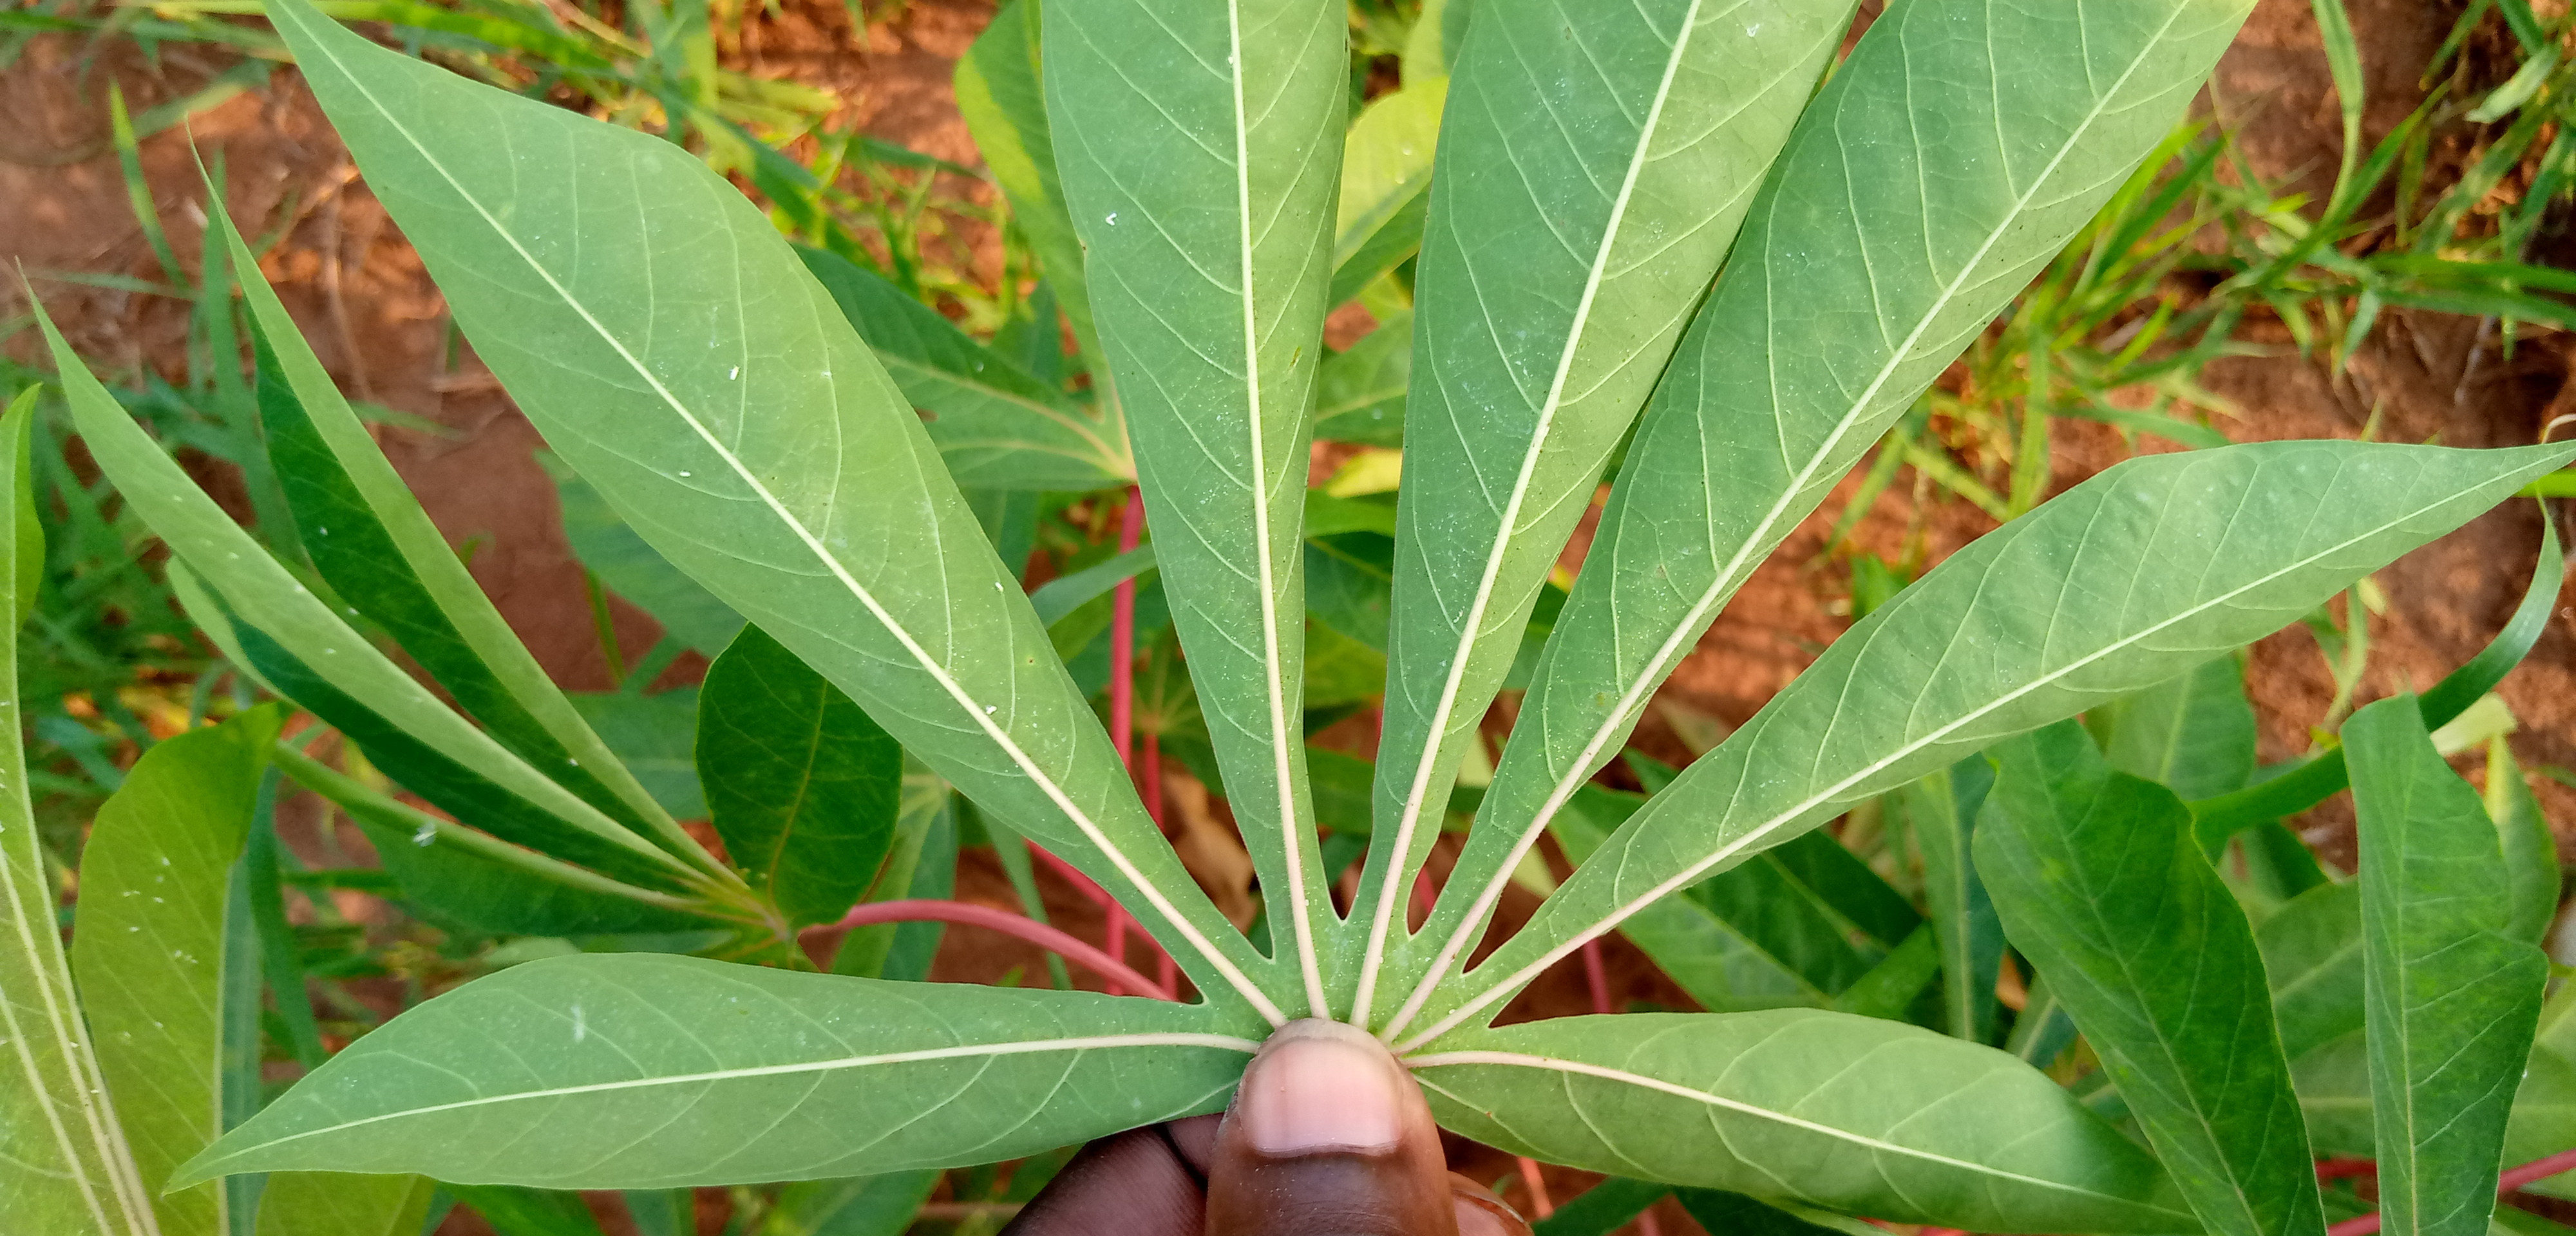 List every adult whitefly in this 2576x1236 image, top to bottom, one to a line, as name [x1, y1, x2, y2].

whitefly [1742, 22, 1765, 40]
whitefly [1225, 53, 1239, 68]
whitefly [1103, 211, 1119, 229]
whitefly [728, 364, 742, 384]
whitefly [820, 368, 836, 379]
whitefly [676, 469, 692, 480]
whitefly [317, 524, 330, 539]
whitefly [993, 579, 1007, 594]
whitefly [346, 604, 361, 615]
whitefly [981, 702, 998, 716]
whitefly [568, 754, 580, 767]
whitefly [412, 823, 439, 847]
whitefly [153, 895, 166, 904]
whitefly [128, 923, 141, 936]
whitefly [69, 1040, 80, 1050]
whitefly [88, 1087, 100, 1095]